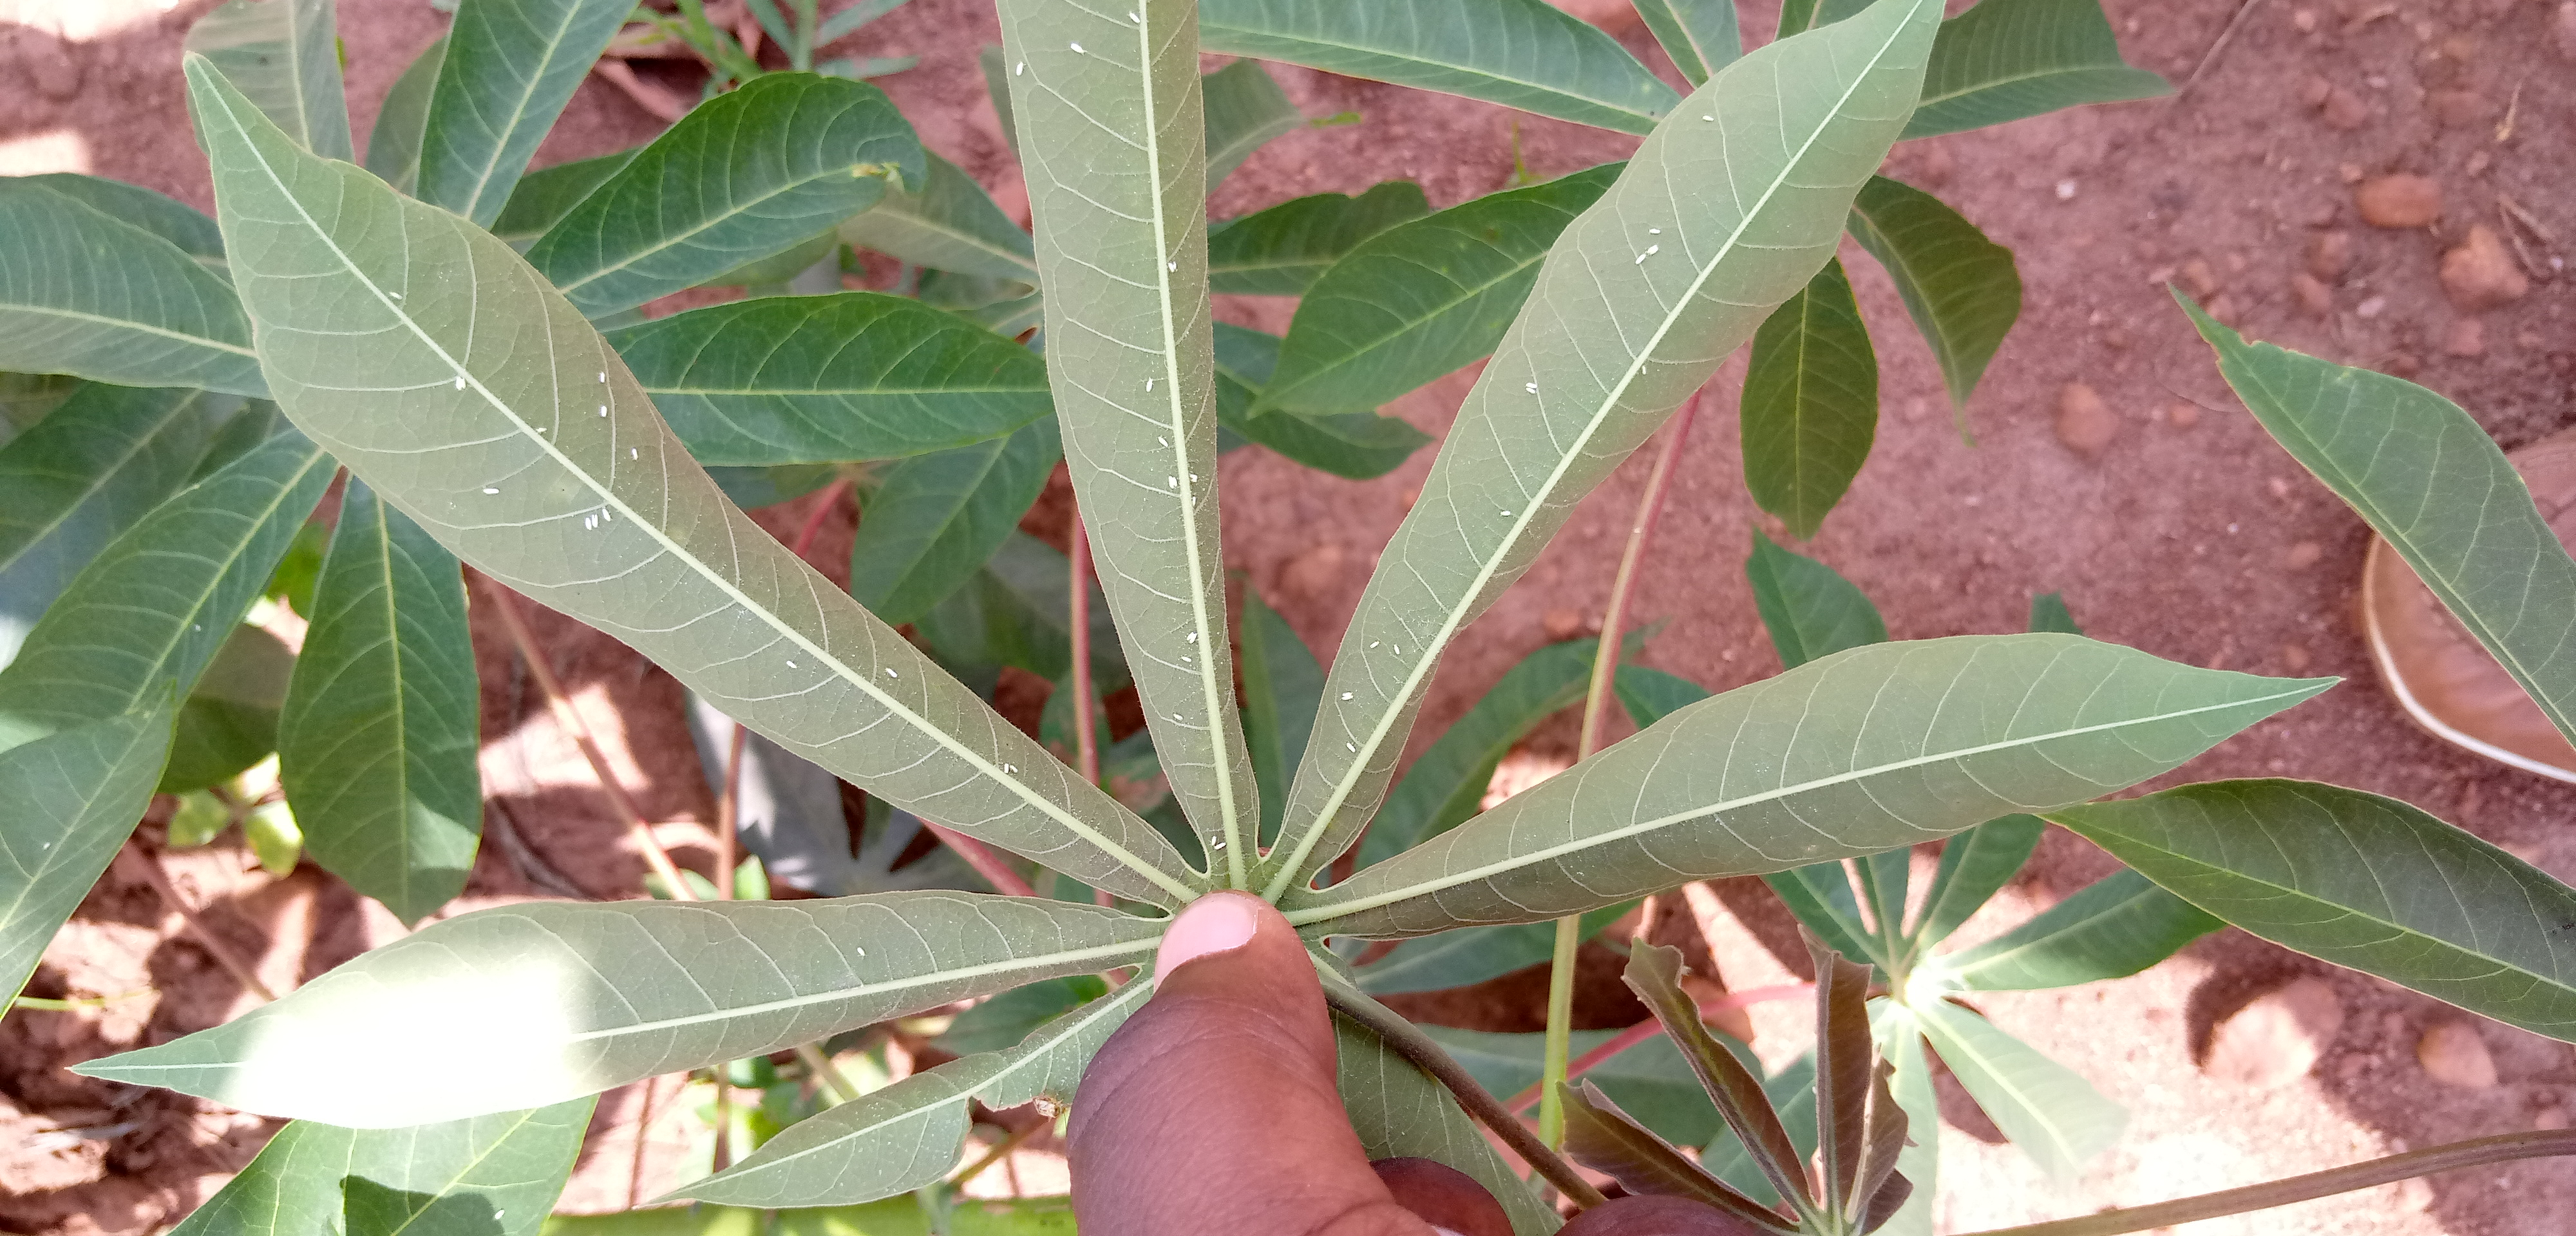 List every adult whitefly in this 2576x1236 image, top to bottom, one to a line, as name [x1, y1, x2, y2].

whitefly [1128, 10, 1142, 24]
whitefly [1070, 41, 1086, 57]
whitefly [1013, 57, 1027, 78]
whitefly [1700, 113, 1716, 124]
whitefly [1646, 227, 1663, 237]
whitefly [1647, 243, 1658, 254]
whitefly [1650, 247, 1660, 257]
whitefly [1634, 252, 1647, 267]
whitefly [1173, 260, 1178, 272]
whitefly [1165, 261, 1175, 274]
whitefly [386, 290, 404, 303]
whitefly [1639, 364, 1649, 377]
whitefly [598, 368, 609, 386]
whitefly [455, 374, 461, 392]
whitefly [1144, 375, 1156, 395]
whitefly [460, 377, 468, 390]
whitefly [1524, 381, 1539, 390]
whitefly [1524, 386, 1537, 396]
whitefly [599, 403, 612, 422]
whitefly [535, 426, 549, 435]
whitefly [1155, 434, 1171, 448]
whitefly [630, 446, 640, 463]
whitefly [1189, 473, 1200, 479]
whitefly [1168, 474, 1173, 491]
whitefly [1172, 476, 1180, 487]
whitefly [1190, 478, 1198, 485]
whitefly [482, 486, 501, 496]
whitefly [601, 507, 614, 523]
whitefly [1499, 509, 1513, 518]
whitefly [591, 511, 600, 529]
whitefly [583, 515, 593, 532]
whitefly [1186, 631, 1195, 643]
whitefly [1189, 632, 1197, 646]
whitefly [1367, 638, 1381, 650]
whitefly [1391, 642, 1403, 657]
whitefly [1179, 654, 1193, 664]
whitefly [784, 659, 799, 671]
whitefly [882, 665, 902, 680]
whitefly [1340, 691, 1354, 697]
whitefly [1341, 696, 1355, 701]
whitefly [1171, 711, 1185, 722]
whitefly [1345, 742, 1357, 754]
whitefly [1003, 761, 1009, 776]
whitefly [1009, 764, 1019, 775]
whitefly [1210, 833, 1218, 847]
whitefly [1213, 840, 1227, 852]
whitefly [855, 945, 867, 959]
whitefly [492, 1207, 507, 1222]